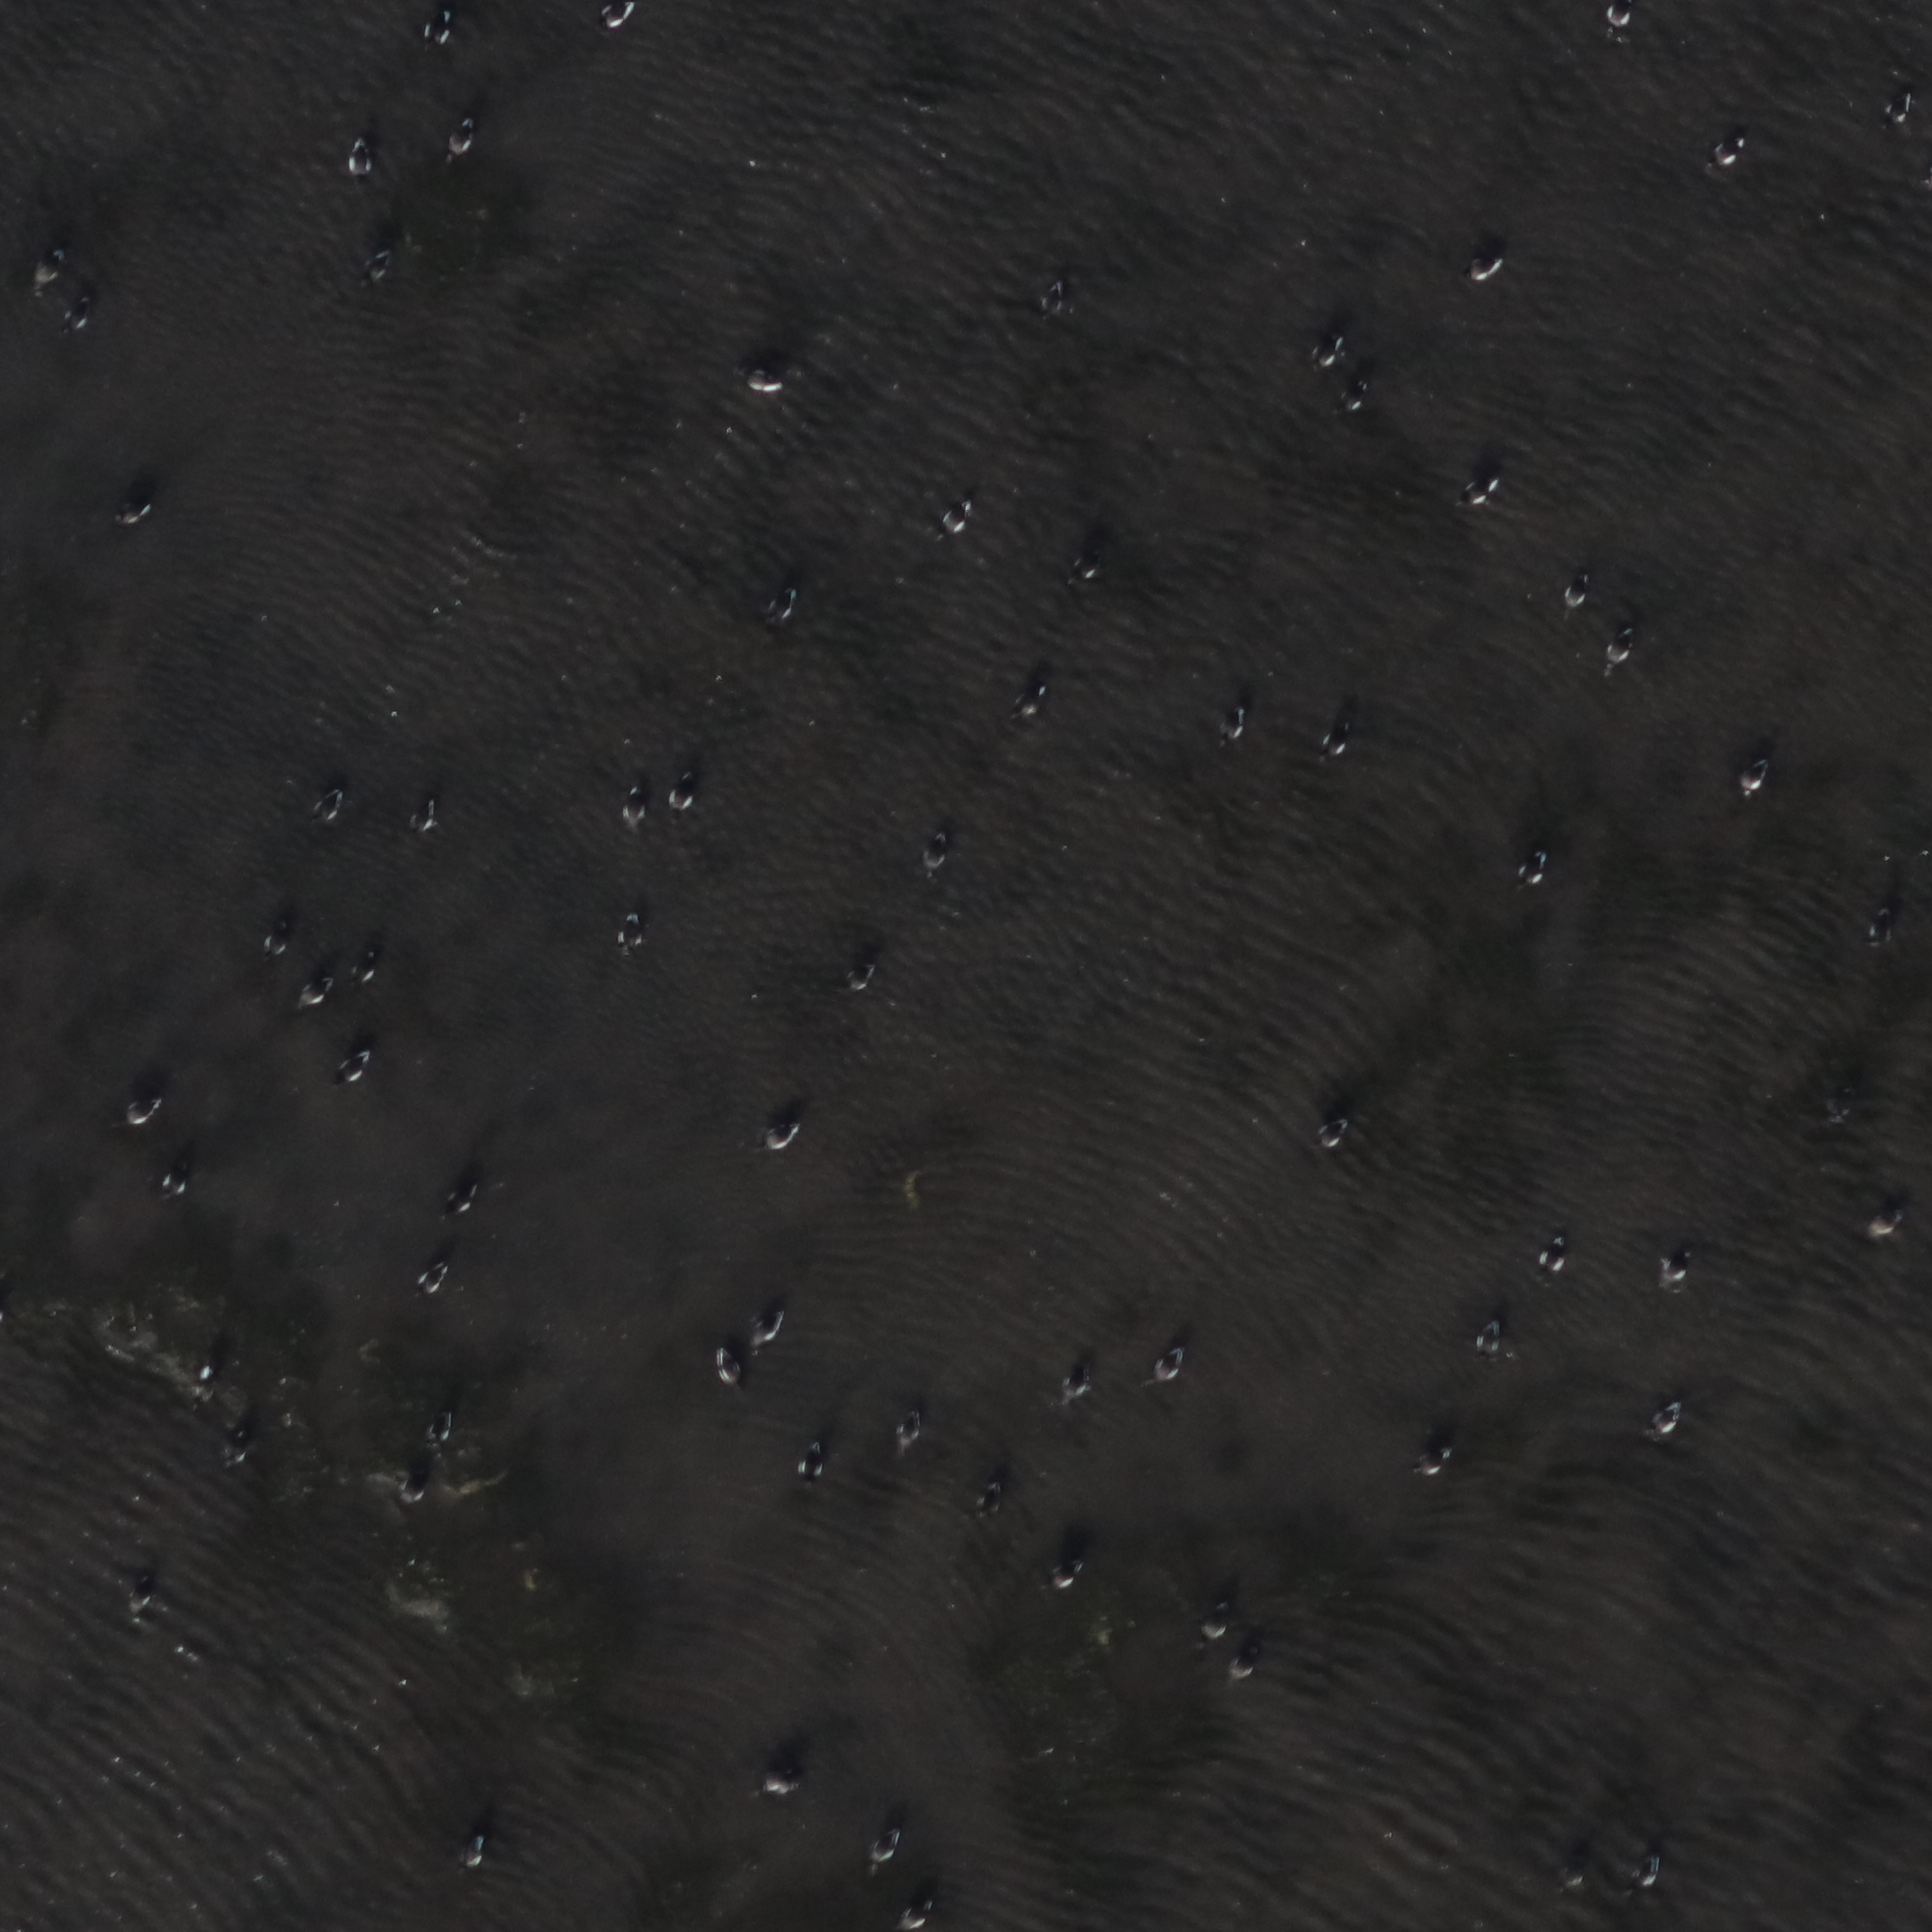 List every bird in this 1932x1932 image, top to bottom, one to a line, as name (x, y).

brant (1619, 12)
brant (615, 14)
brant (439, 29)
brant (1898, 105)
brant (458, 138)
brant (1725, 152)
brant (360, 158)
brant (370, 265)
brant (1482, 274)
brant (41, 278)
brant (1054, 299)
brant (83, 321)
brant (1327, 352)
brant (757, 379)
brant (1348, 395)
brant (1477, 490)
brant (133, 514)
brant (954, 519)
brant (1081, 567)
brant (1577, 591)
brant (777, 607)
brant (1616, 647)
brant (1026, 703)
brant (1231, 724)
brant (1332, 741)
brant (1752, 776)
brant (679, 796)
brant (327, 805)
brant (634, 806)
brant (428, 807)
brant (936, 852)
brant (1531, 868)
brant (1877, 926)
brant (626, 931)
brant (277, 938)
brant (368, 971)
brant (862, 982)
brant (313, 987)
brant (352, 1065)
brant (1836, 1100)
brant (143, 1110)
brant (1330, 1133)
brant (777, 1135)
brant (176, 1184)
brant (461, 1194)
brant (1886, 1224)
brant (1551, 1259)
brant (1673, 1270)
brant (430, 1278)
brant (757, 1322)
brant (1491, 1339)
brant (721, 1366)
brant (1167, 1366)
brant (1072, 1376)
brant (198, 1379)
brant (440, 1415)
brant (1663, 1421)
brant (911, 1436)
brant (234, 1449)
brant (1430, 1464)
brant (815, 1473)
brant (424, 1488)
brant (993, 1502)
brant (1064, 1572)
brant (140, 1596)
brant (1221, 1625)
brant (1246, 1660)
brant (770, 1780)
brant (883, 1848)
brant (472, 1851)
brant (1640, 1872)
brant (1572, 1882)
brant (914, 1915)